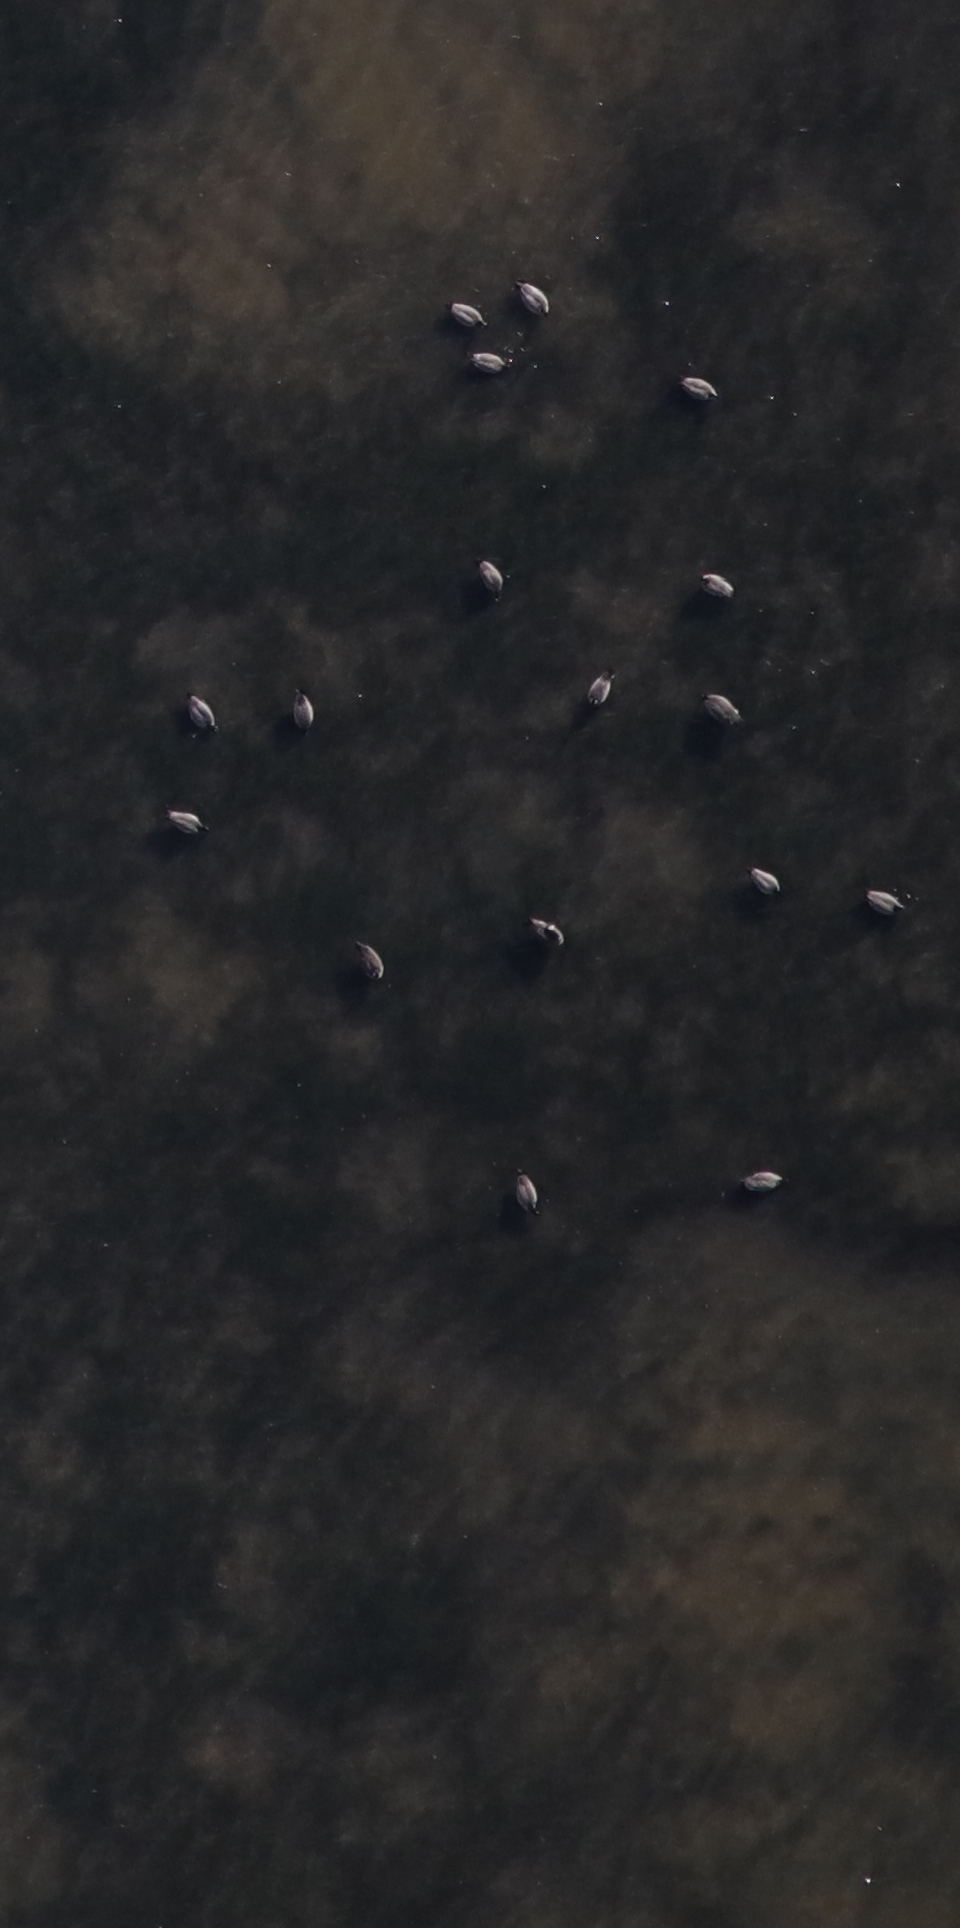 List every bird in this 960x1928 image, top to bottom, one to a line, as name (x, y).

Canada goose (532, 297)
Canada goose (468, 315)
Canada goose (491, 366)
Canada goose (701, 389)
Canada goose (491, 578)
Canada goose (715, 583)
Canada goose (600, 689)
Canada goose (722, 708)
Canada goose (201, 714)
Canada goose (302, 714)
Canada goose (189, 823)
Canada goose (762, 880)
Canada goose (884, 902)
Canada goose (549, 934)
Canada goose (371, 962)
Canada goose (762, 1182)
Canada goose (525, 1197)